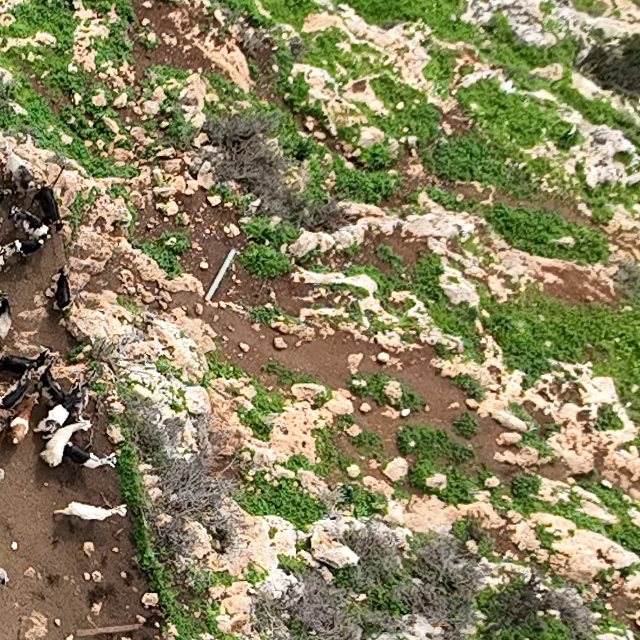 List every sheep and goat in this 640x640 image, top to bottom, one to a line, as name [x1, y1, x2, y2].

goat [3, 146, 37, 196]
goat [33, 186, 64, 231]
goat [0, 189, 11, 216]
goat [8, 205, 50, 238]
goat [0, 233, 47, 260]
goat [54, 269, 70, 310]
goat [0, 291, 12, 340]
goat [4, 347, 49, 372]
goat [41, 357, 63, 405]
goat [1, 367, 41, 407]
goat [75, 370, 98, 413]
goat [32, 382, 80, 441]
goat [0, 390, 11, 422]
goat [9, 392, 40, 444]
goat [40, 417, 91, 467]
goat [0, 421, 4, 440]
goat [65, 441, 116, 472]
goat [0, 468, 5, 495]
goat [54, 501, 126, 521]
goat [0, 551, 10, 587]